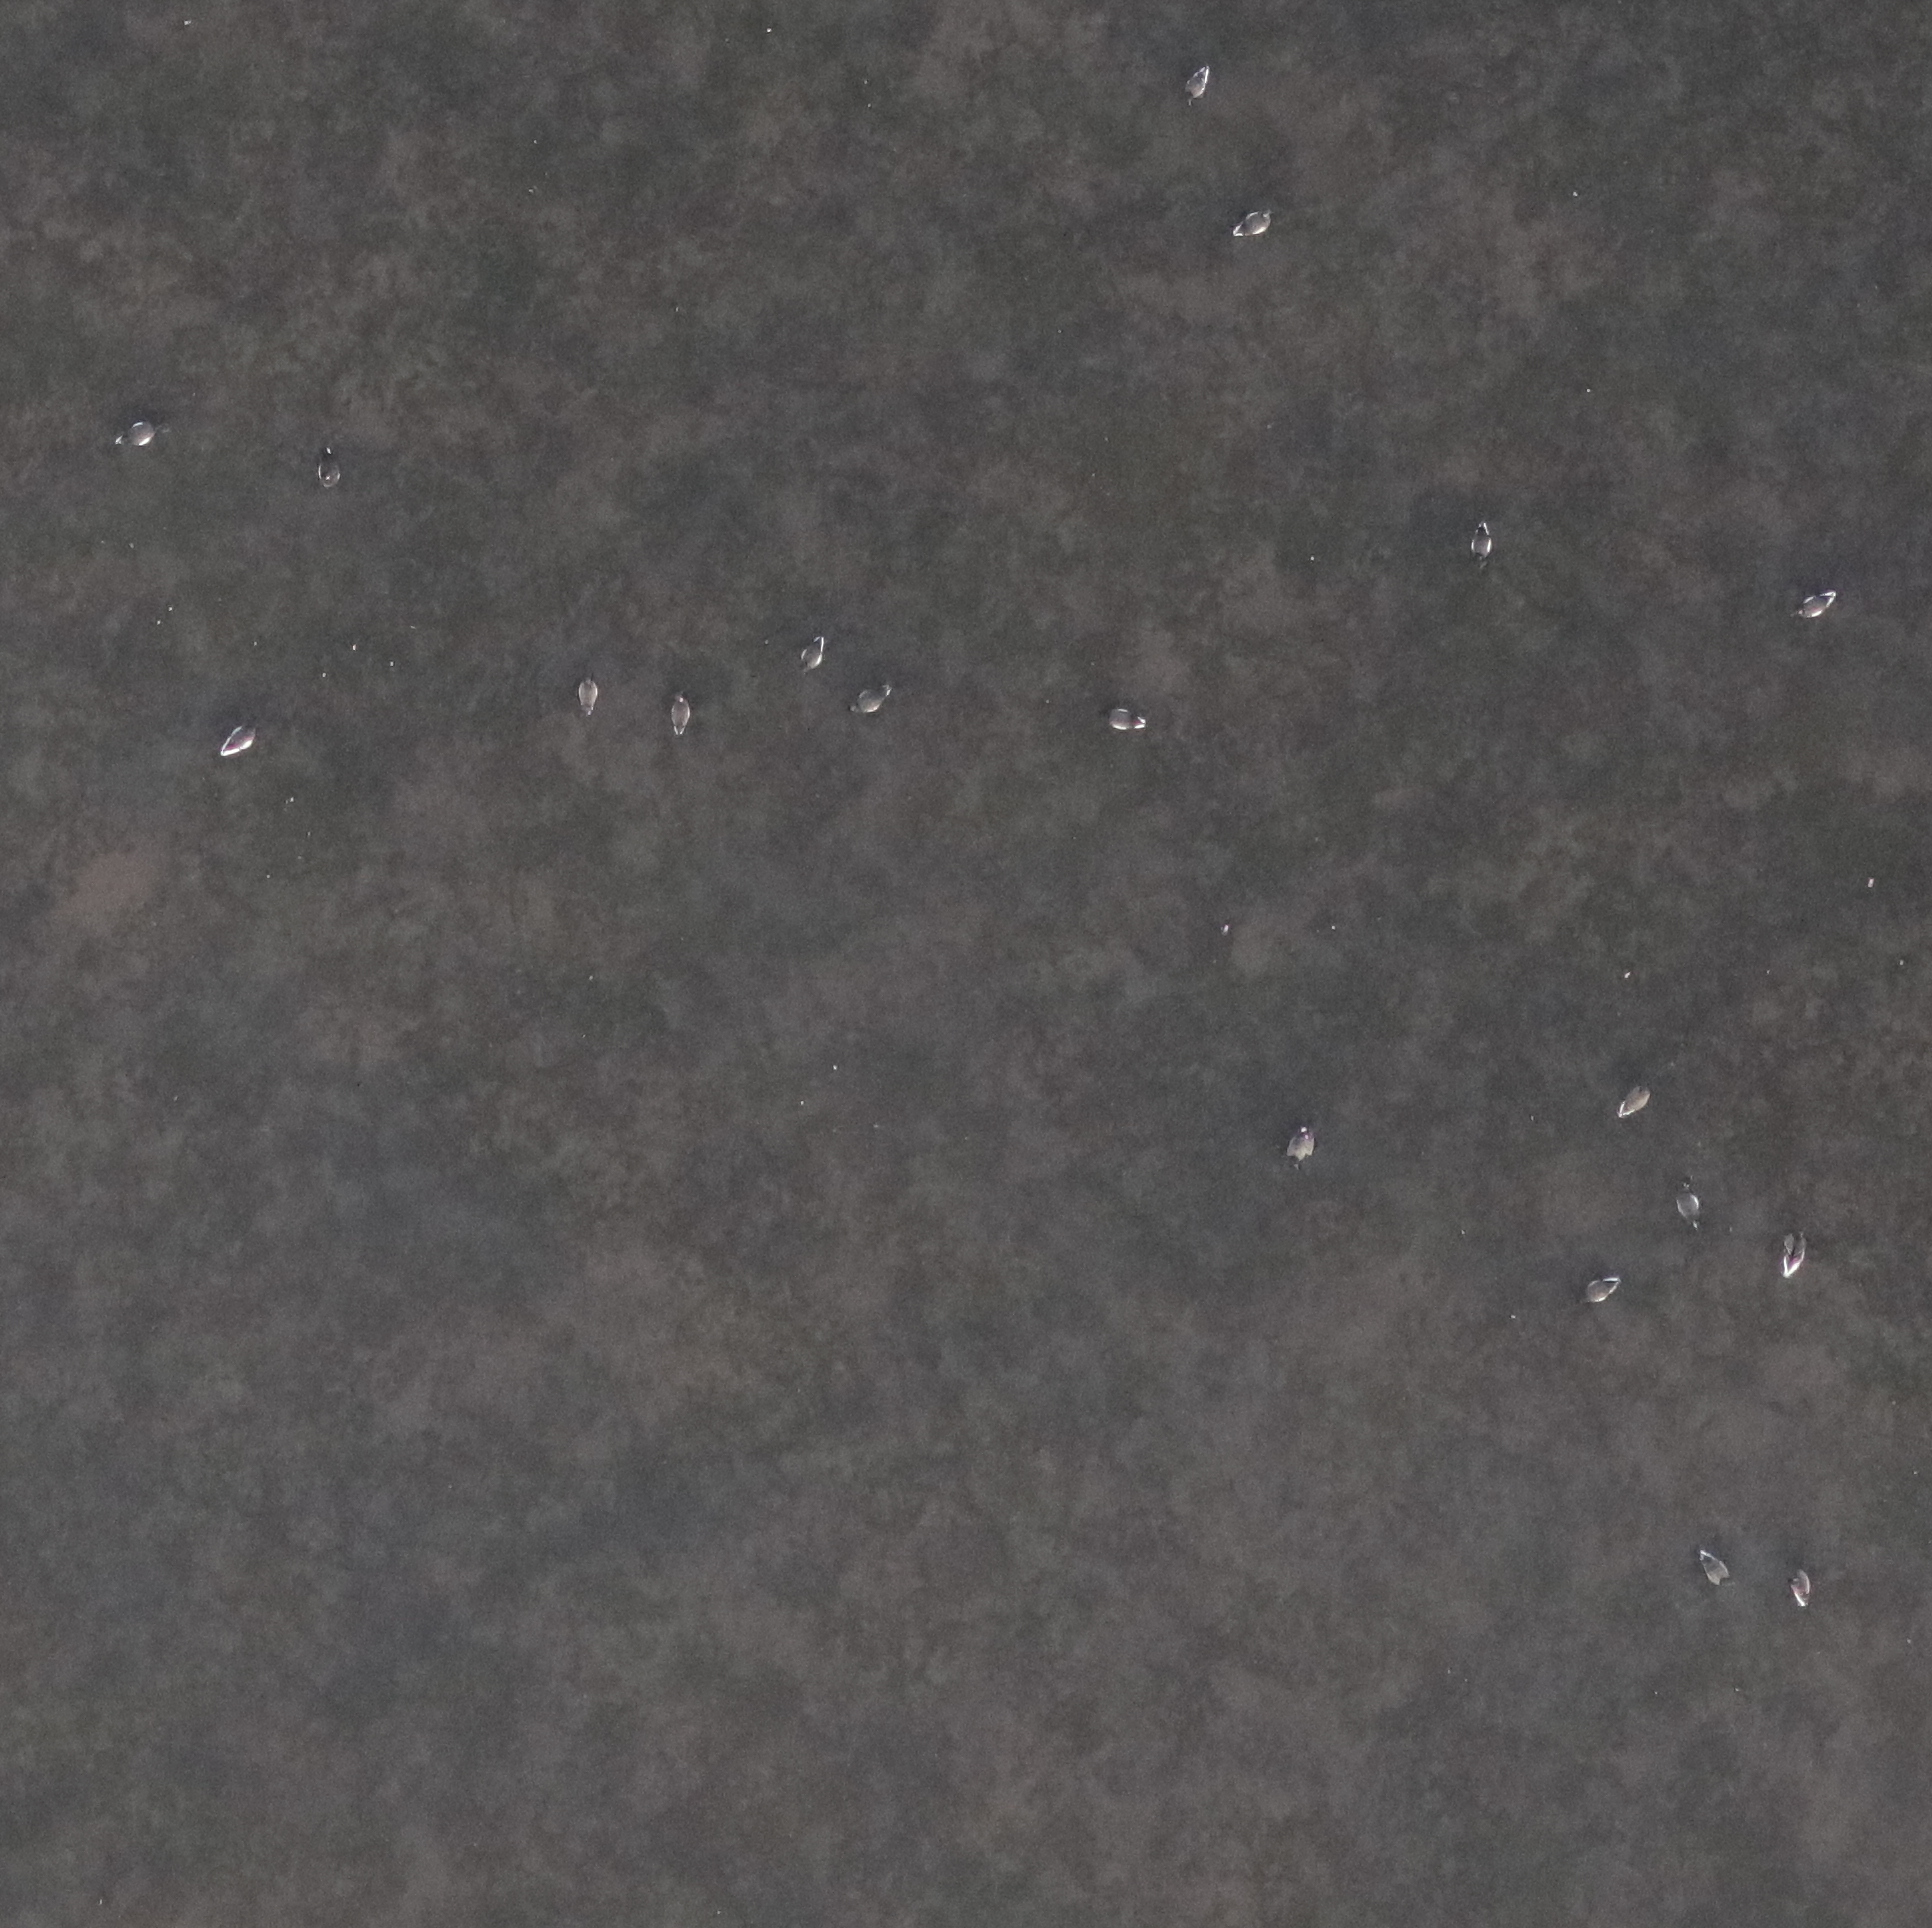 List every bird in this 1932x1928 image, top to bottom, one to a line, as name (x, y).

brant (1197, 85)
brant (1254, 222)
brant (141, 433)
brant (328, 468)
brant (1481, 546)
brant (1815, 604)
brant (811, 655)
brant (587, 694)
brant (871, 700)
brant (680, 714)
brant (1125, 720)
brant (239, 739)
brant (1634, 1100)
brant (1302, 1146)
brant (1688, 1206)
brant (1795, 1251)
brant (1599, 1292)
brant (1715, 1567)
brant (1799, 1586)